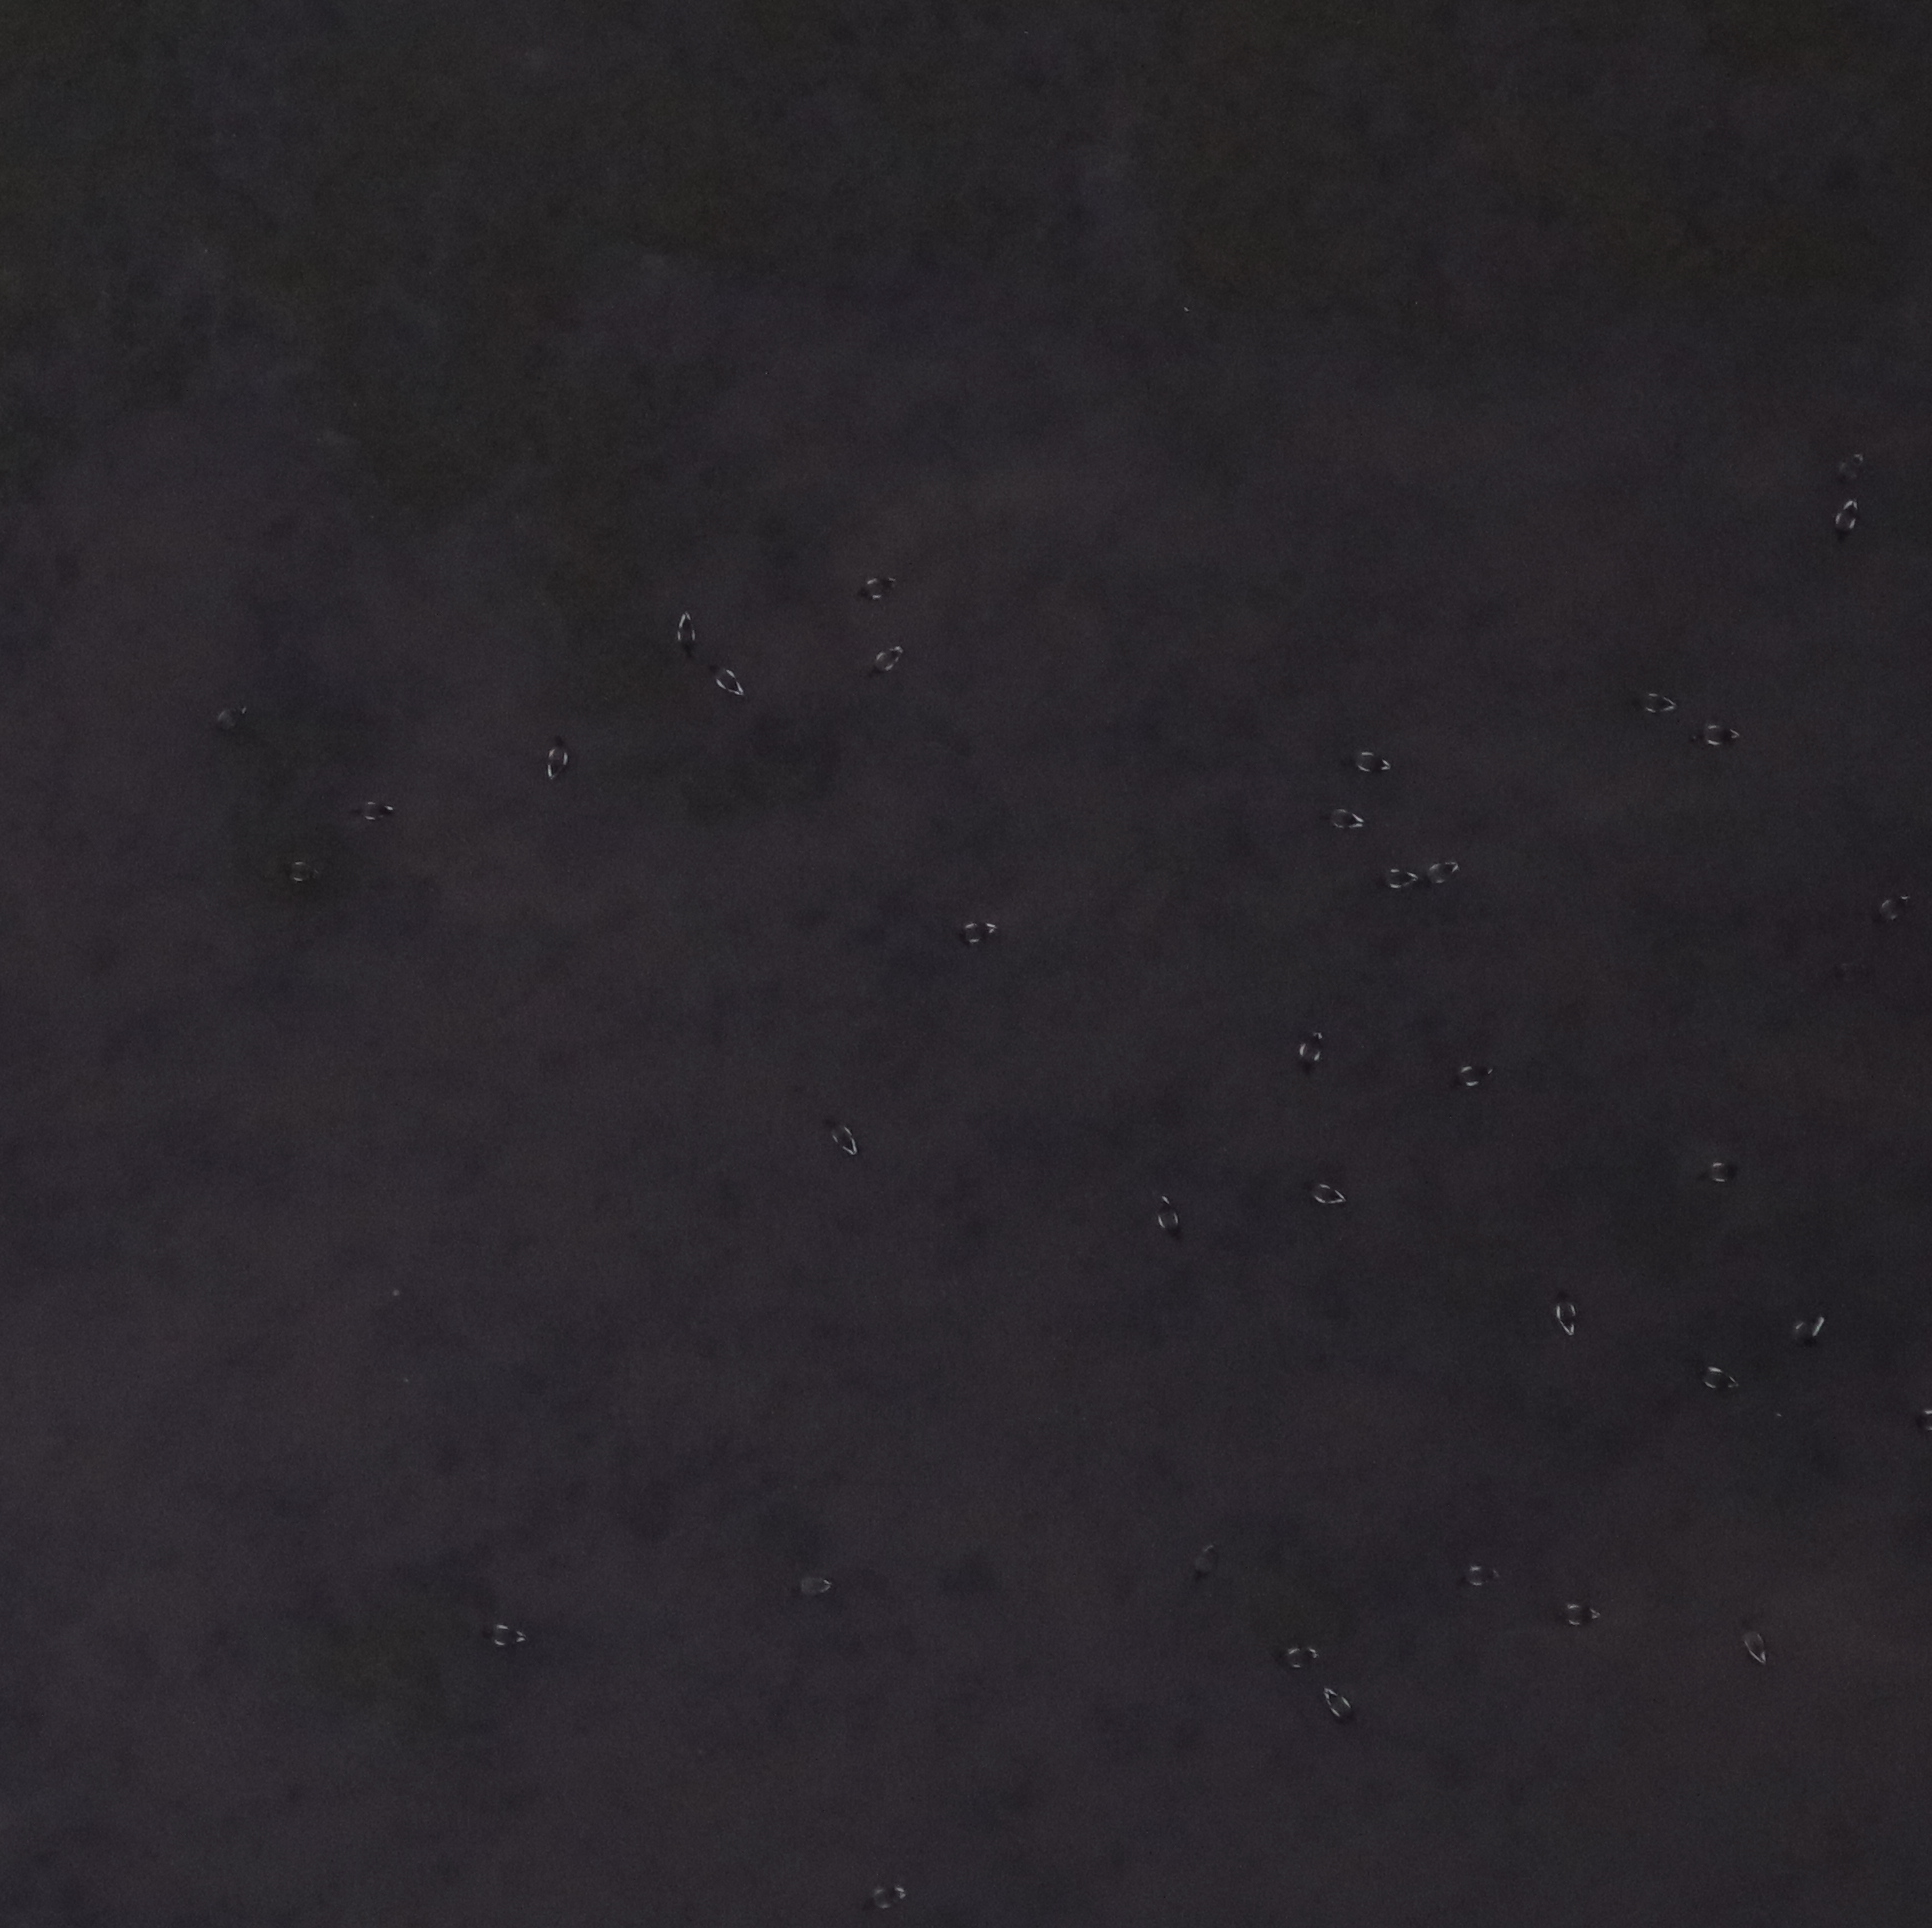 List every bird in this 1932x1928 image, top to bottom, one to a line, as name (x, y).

brant (1850, 468)
brant (1846, 518)
brant (879, 587)
brant (687, 634)
brant (887, 660)
brant (729, 680)
brant (1656, 702)
brant (229, 720)
brant (1715, 735)
brant (557, 759)
brant (1370, 763)
brant (371, 810)
brant (1346, 817)
brant (299, 872)
brant (1437, 873)
brant (1400, 879)
brant (1894, 908)
brant (977, 932)
brant (1312, 1050)
brant (1470, 1074)
brant (844, 1137)
brant (1716, 1168)
brant (1325, 1192)
brant (1168, 1215)
brant (1566, 1313)
brant (1809, 1330)
brant (1717, 1377)
brant (1204, 1565)
brant (1478, 1578)
brant (809, 1589)
brant (1580, 1615)
brant (504, 1634)
brant (1754, 1644)
brant (1298, 1656)
brant (1339, 1705)
brant (887, 1902)